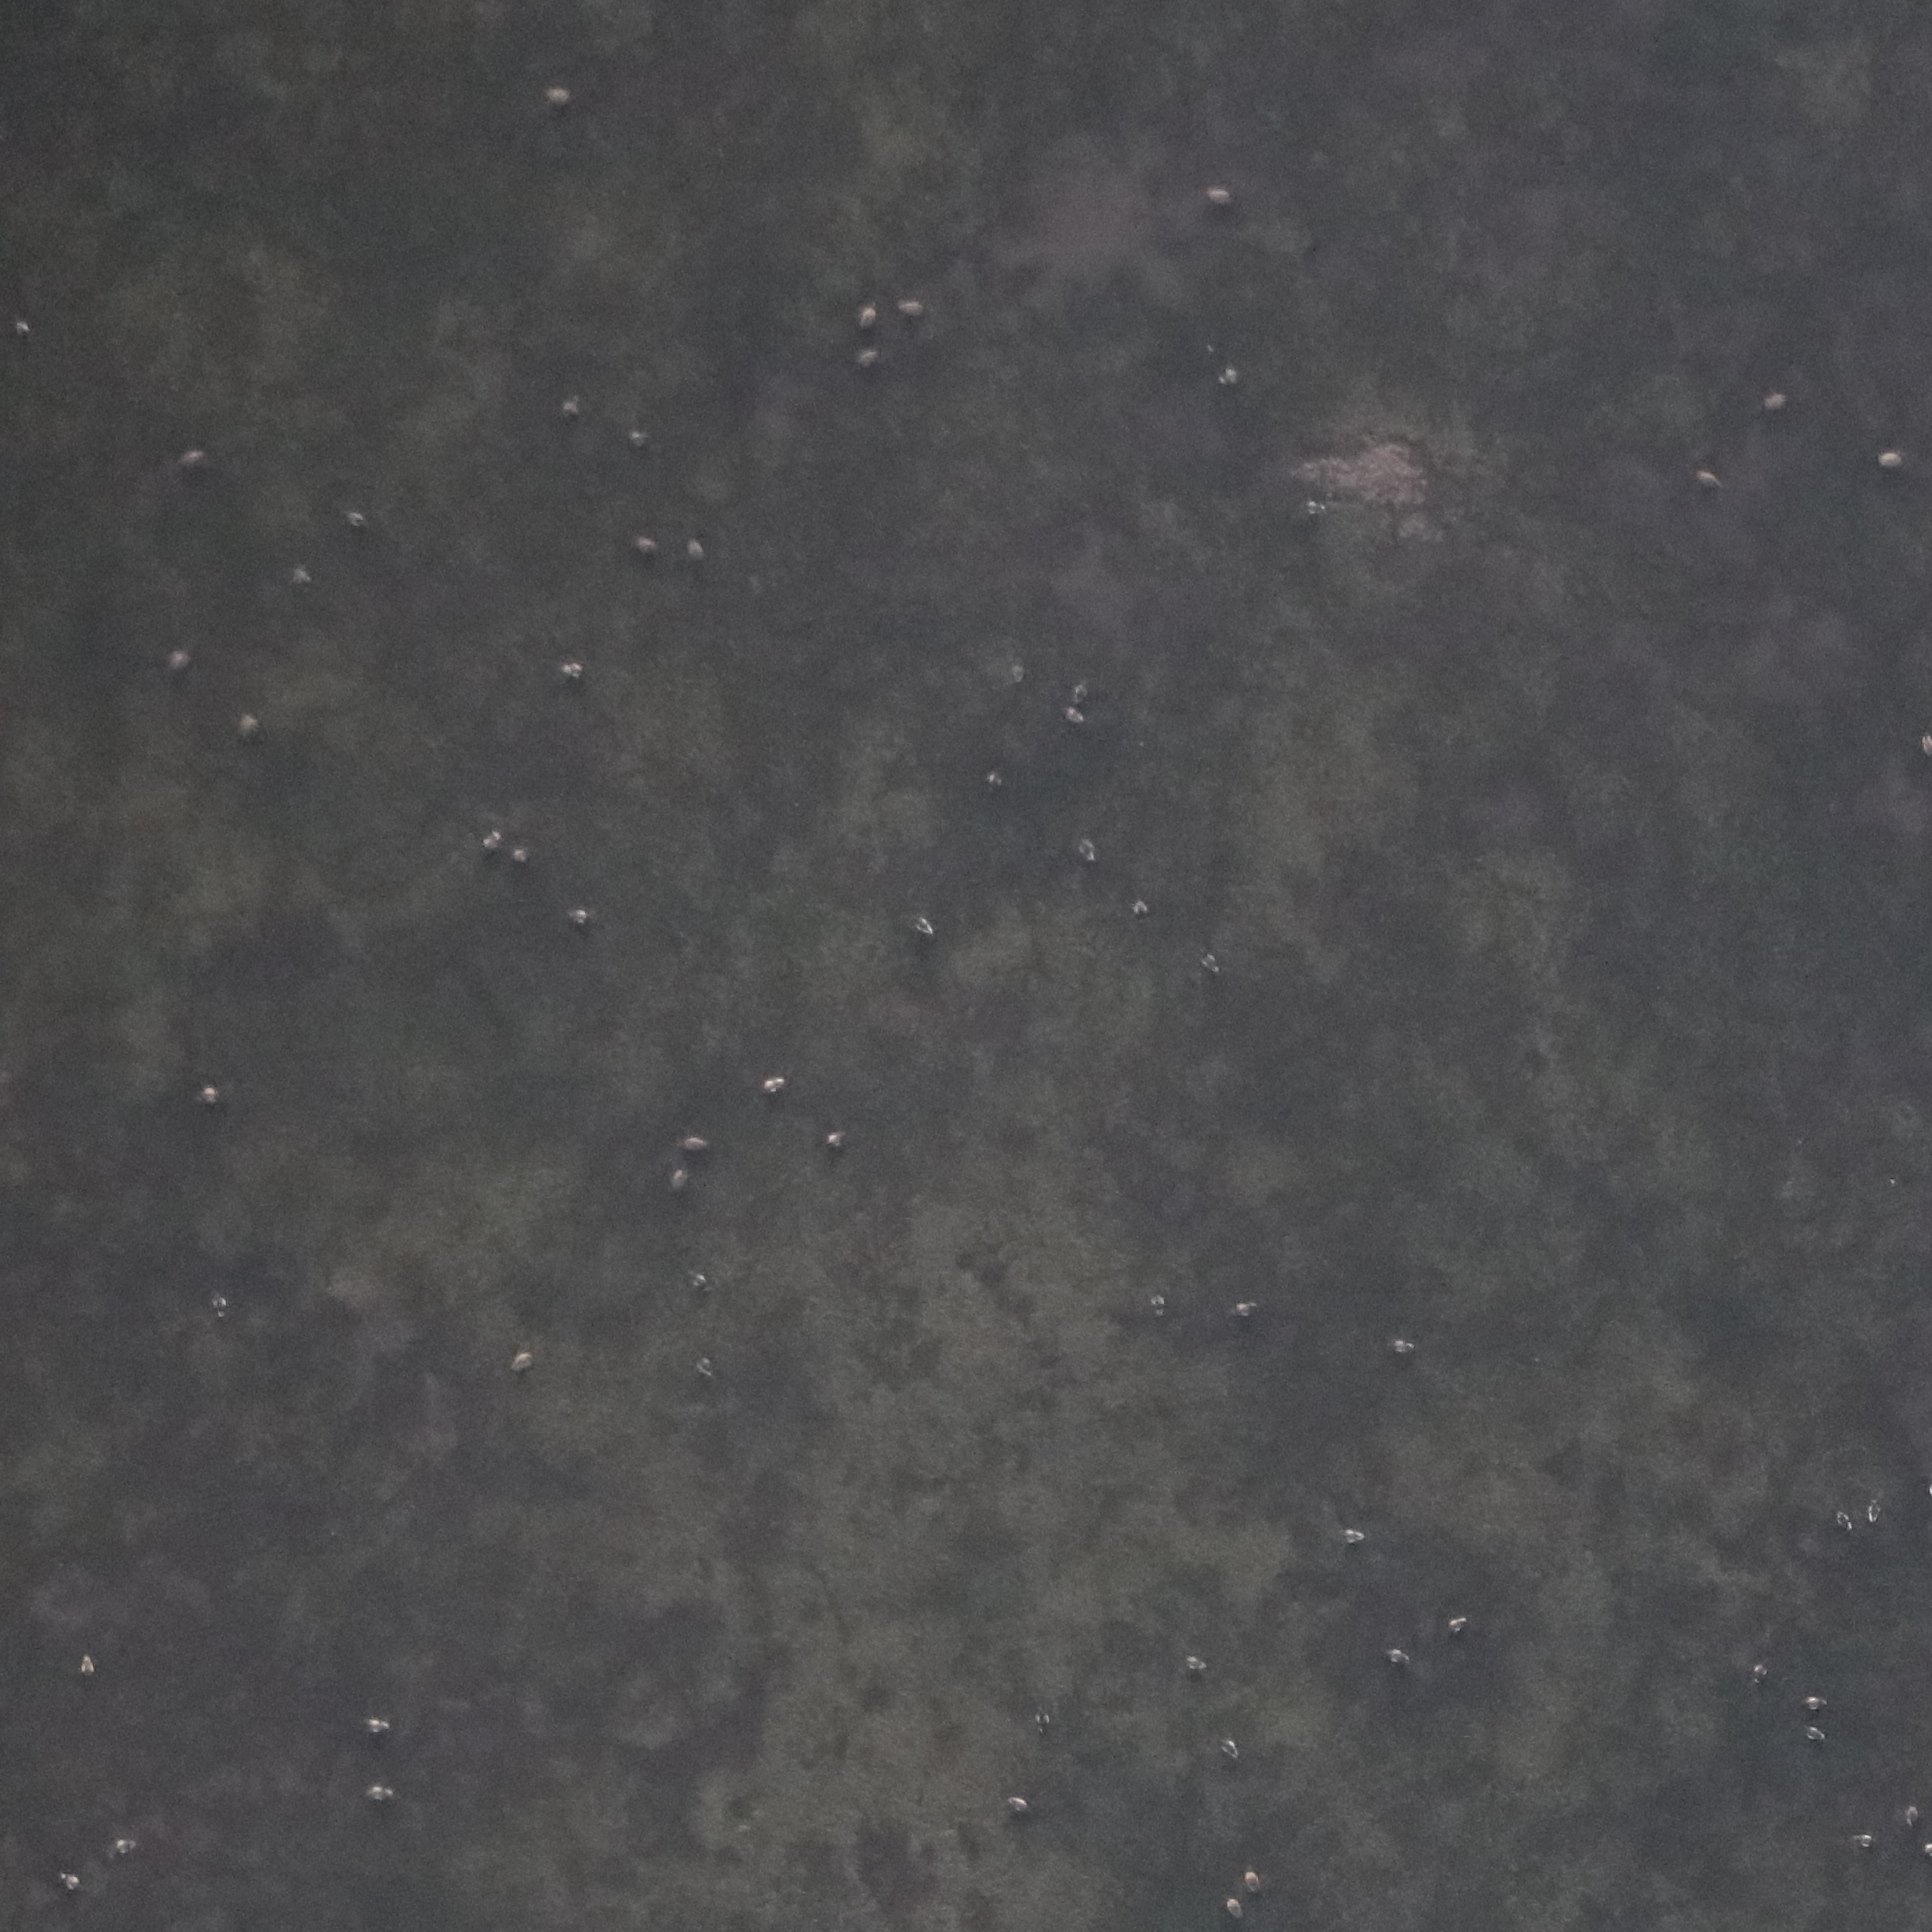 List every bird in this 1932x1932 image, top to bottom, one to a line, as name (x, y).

Canada goose (560, 94)
Canada goose (1215, 199)
Canada goose (915, 307)
Canada goose (868, 316)
brant (21, 327)
Canada goose (862, 355)
brant (1228, 374)
Canada goose (1775, 402)
brant (570, 407)
brant (636, 440)
Canada goose (189, 458)
Canada goose (1887, 460)
Canada goose (1709, 480)
brant (1316, 509)
brant (356, 520)
Canada goose (645, 545)
Canada goose (698, 550)
brant (300, 578)
Canada goose (176, 662)
brant (575, 669)
brant (1015, 673)
brant (1078, 692)
brant (1072, 718)
Canada goose (1928, 745)
brant (994, 780)
brant (489, 844)
brant (1085, 845)
brant (521, 857)
brant (1141, 909)
brant (578, 914)
brant (924, 924)
brant (1207, 962)
brant (774, 1086)
Canada goose (208, 1095)
Canada goose (695, 1144)
brant (837, 1144)
Canada goose (677, 1179)
brant (699, 1277)
brant (220, 1303)
brant (1158, 1305)
brant (1241, 1310)
brant (1402, 1346)
Canada goose (523, 1361)
brant (703, 1365)
brant (1874, 1512)
brant (1843, 1519)
brant (1352, 1536)
brant (1457, 1625)
brant (1397, 1656)
brant (1194, 1664)
brant (86, 1666)
brant (1760, 1672)
brant (1814, 1704)
brant (1042, 1717)
brant (376, 1726)
brant (1815, 1735)
brant (1226, 1743)
brant (380, 1793)
brant (1022, 1806)
brant (1913, 1815)
brant (1865, 1841)
brant (122, 1846)
brant (72, 1881)
Canada goose (1251, 1881)
Canada goose (1234, 1907)